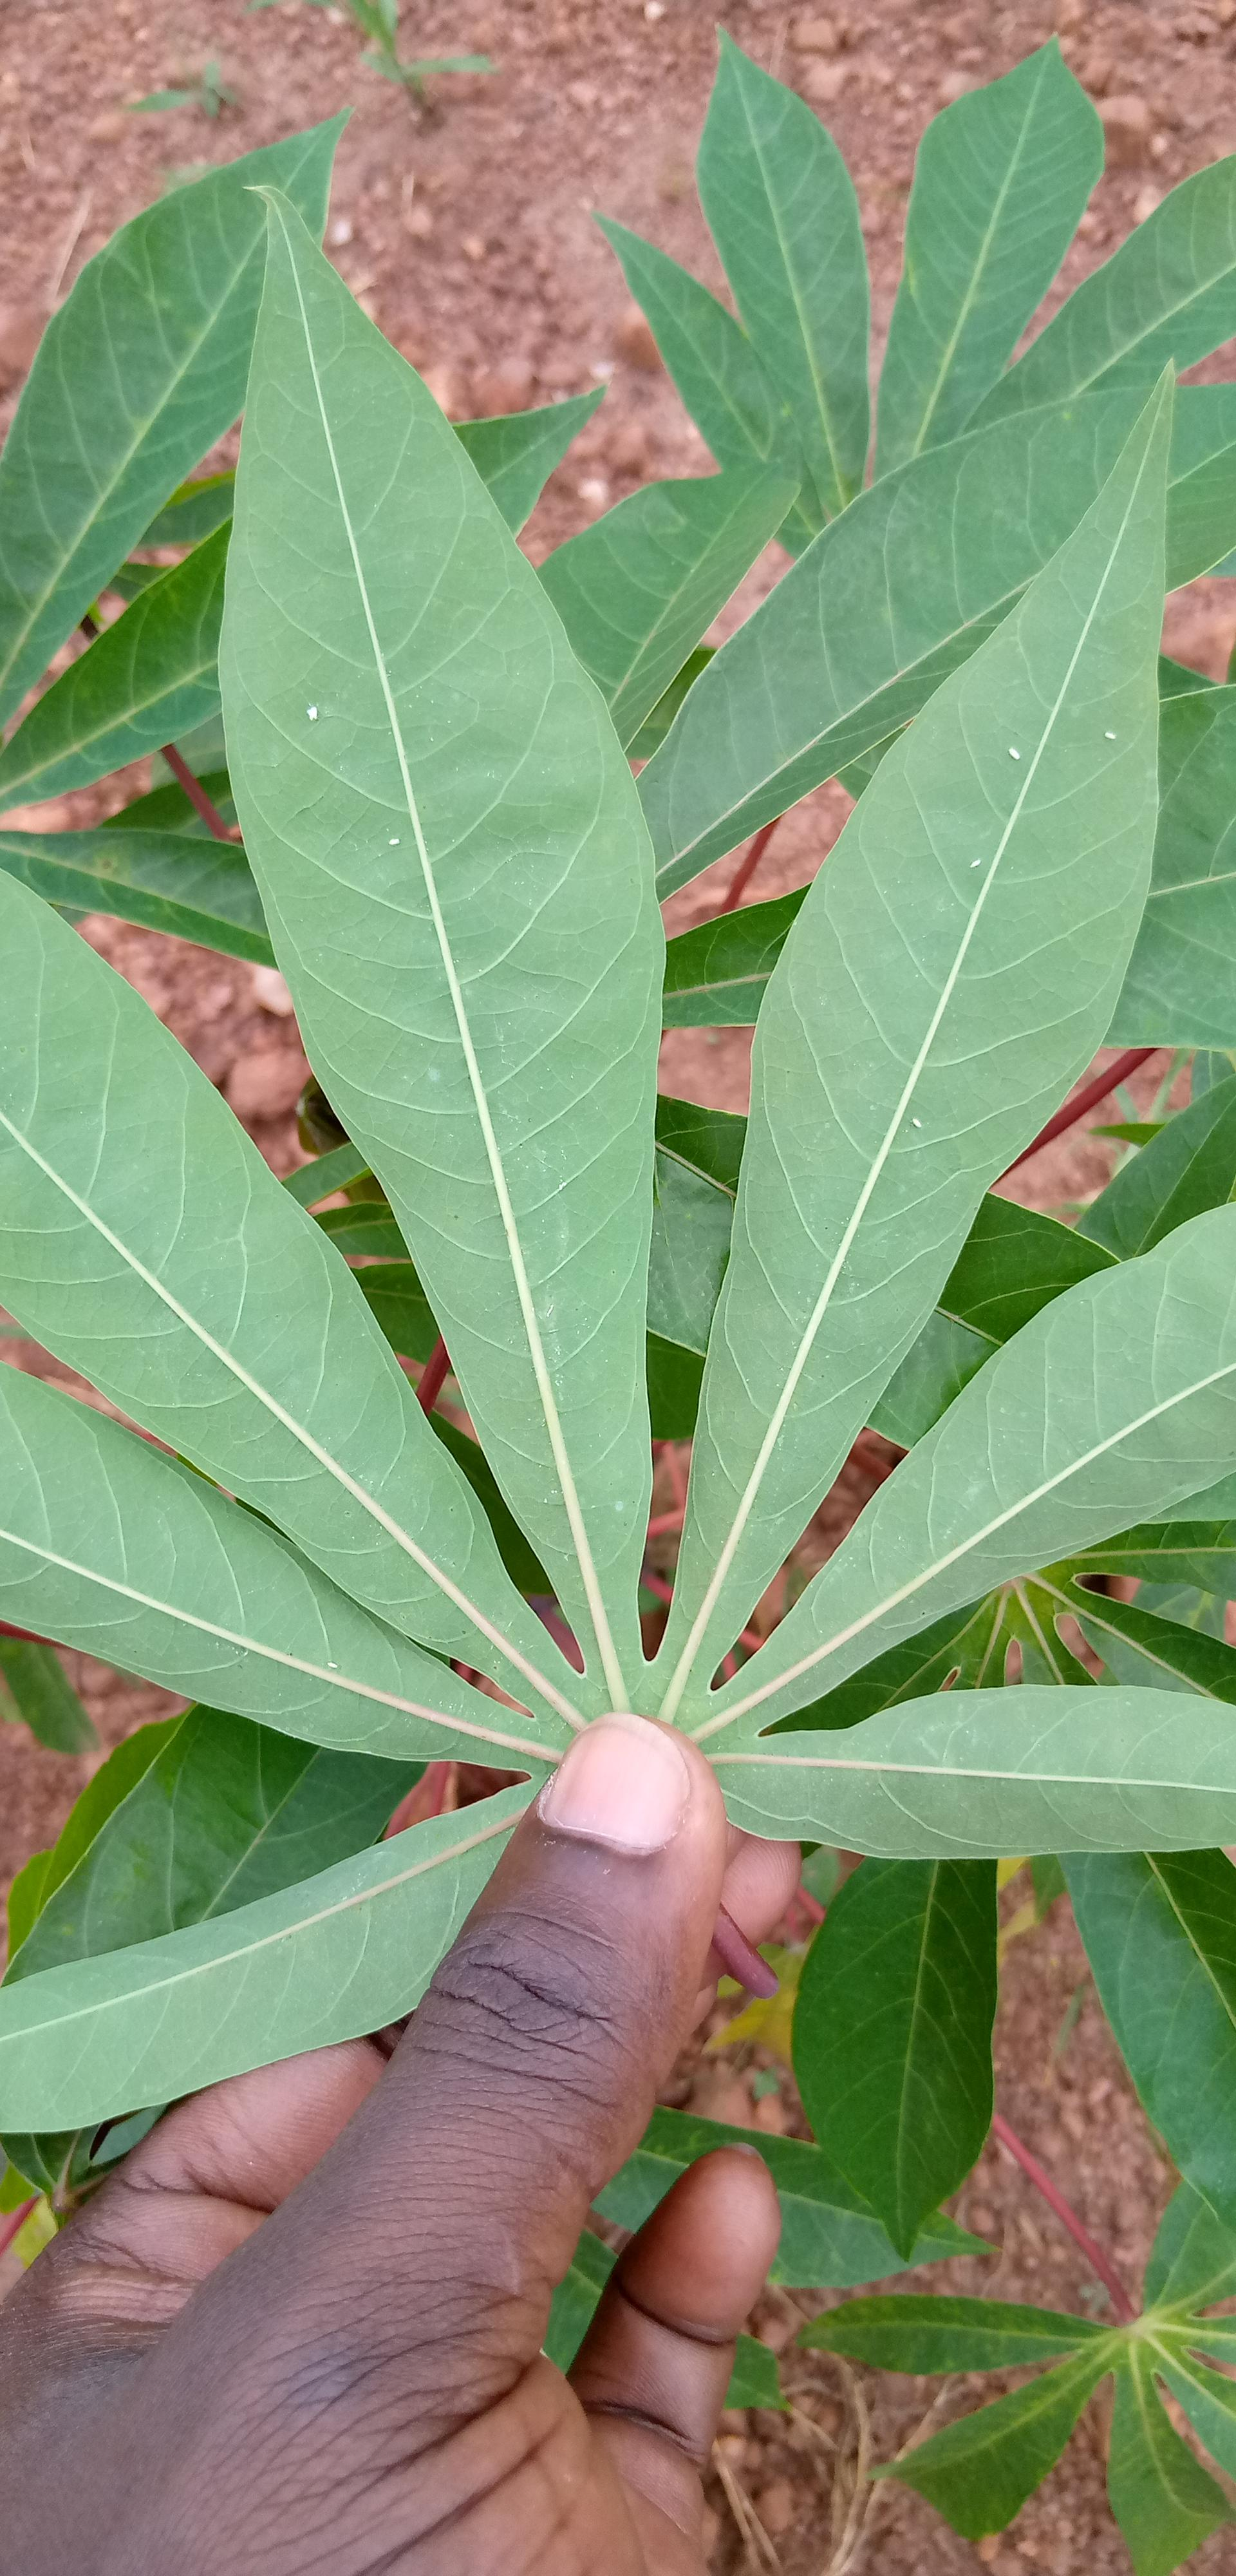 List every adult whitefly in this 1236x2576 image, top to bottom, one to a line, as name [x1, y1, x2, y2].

whitefly [312, 706, 319, 721]
whitefly [306, 708, 314, 721]
whitefly [1104, 731, 1117, 741]
whitefly [1008, 747, 1020, 761]
whitefly [388, 838, 401, 846]
whitefly [969, 858, 982, 869]
whitefly [912, 1117, 922, 1129]
whitefly [326, 1660, 338, 1670]